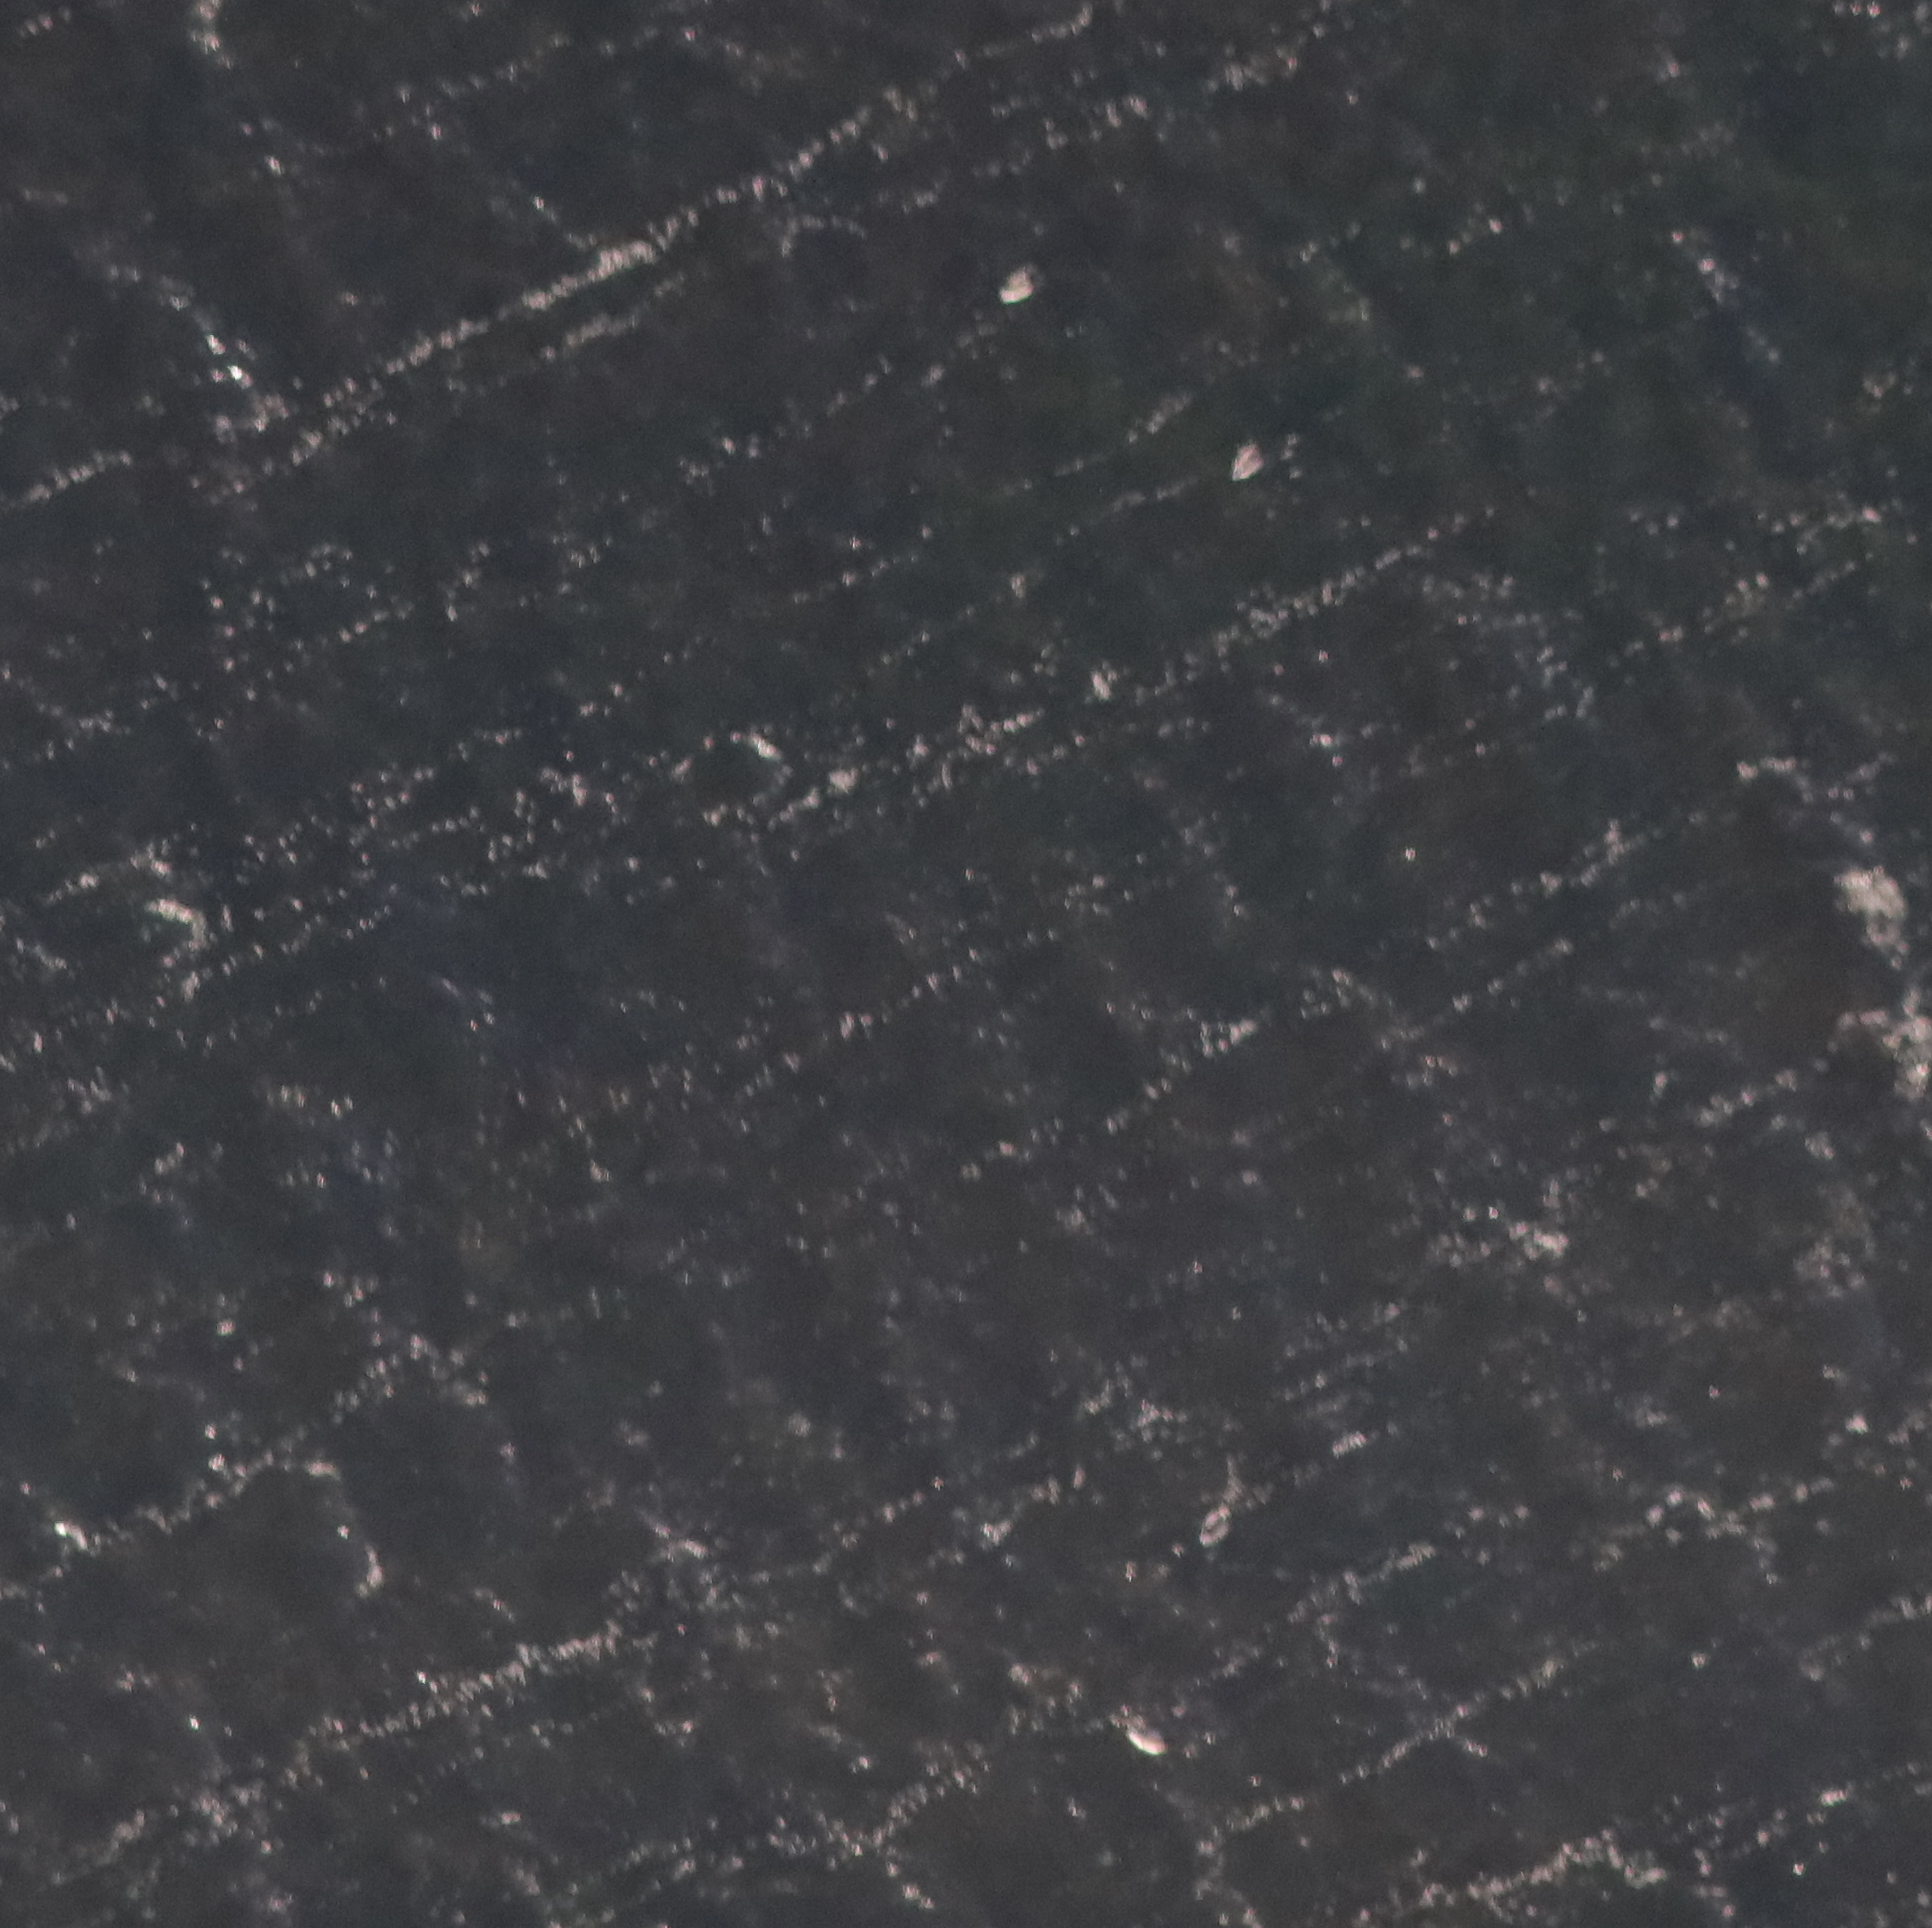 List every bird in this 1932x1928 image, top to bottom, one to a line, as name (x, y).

other bird (1019, 291)
other bird (1249, 464)
other bird (1215, 1530)
other bird (1147, 1737)